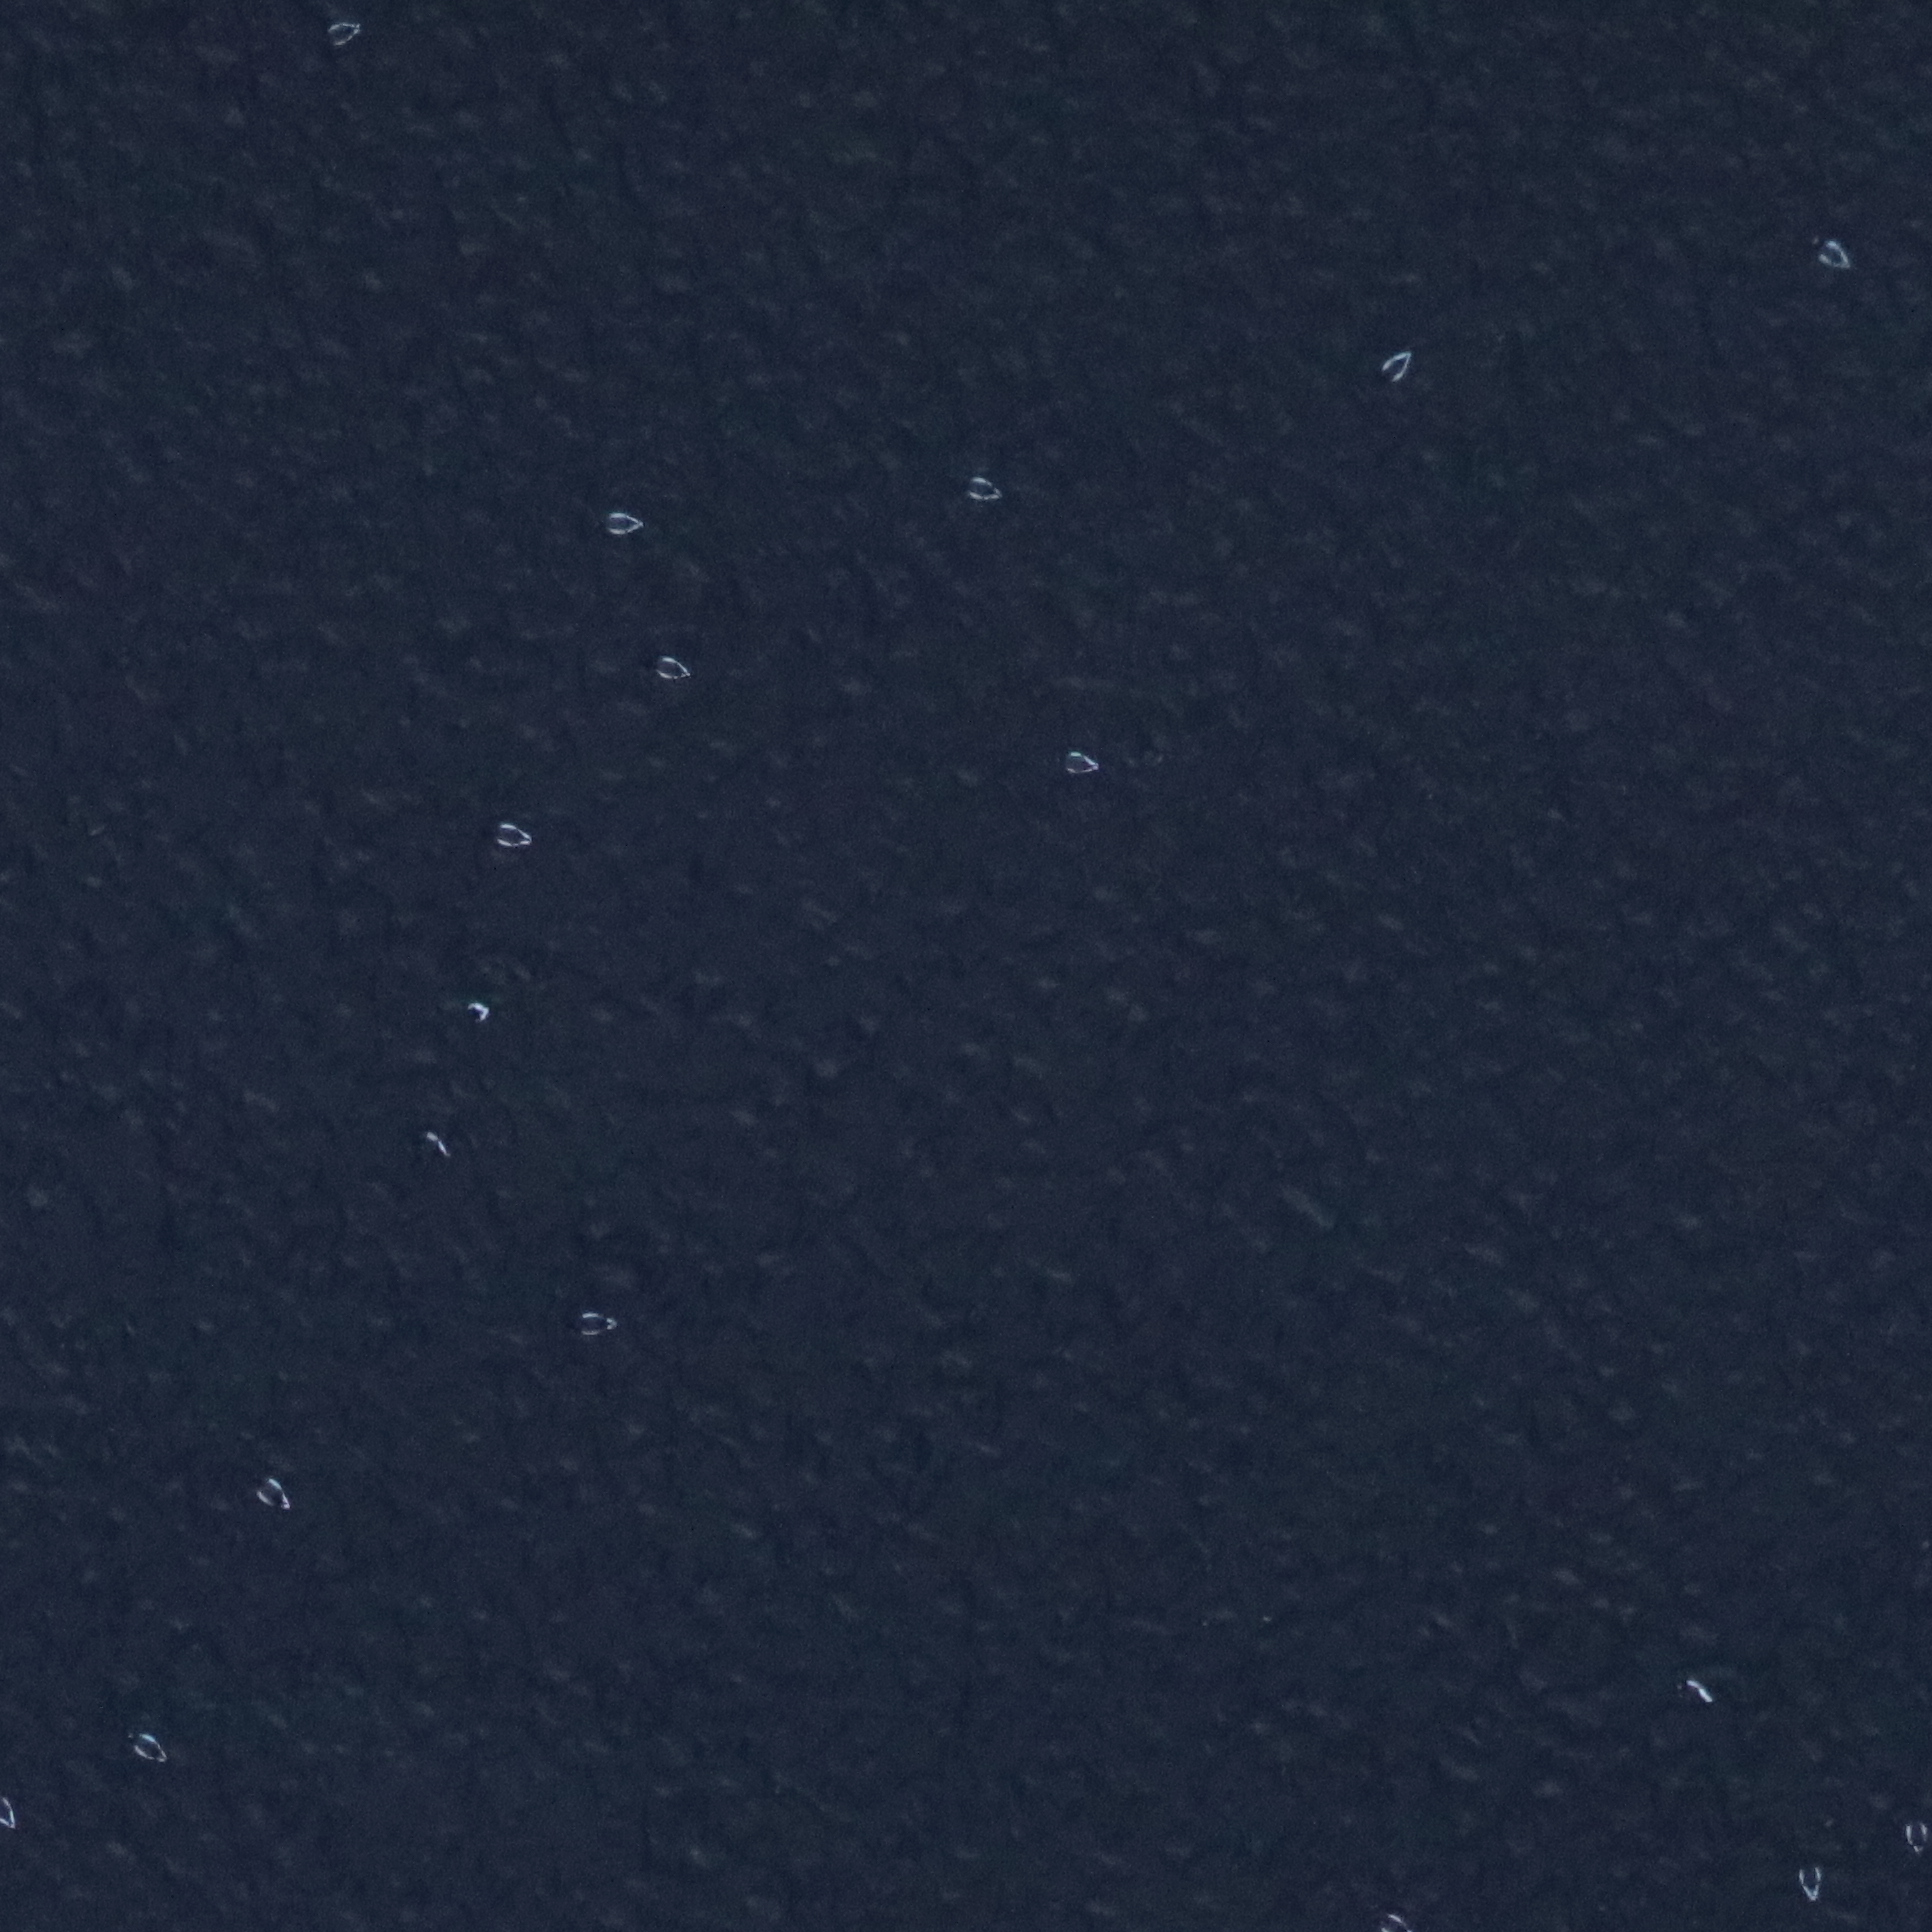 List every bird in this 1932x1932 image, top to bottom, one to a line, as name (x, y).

brant (343, 32)
brant (1833, 254)
brant (1398, 366)
brant (979, 487)
brant (619, 524)
brant (666, 669)
brant (1077, 764)
brant (509, 835)
brant (468, 1013)
brant (592, 1324)
brant (271, 1492)
brant (1693, 1689)
brant (148, 1747)
brant (3, 1810)
brant (1919, 1834)
brant (1811, 1879)
brant (1394, 1927)